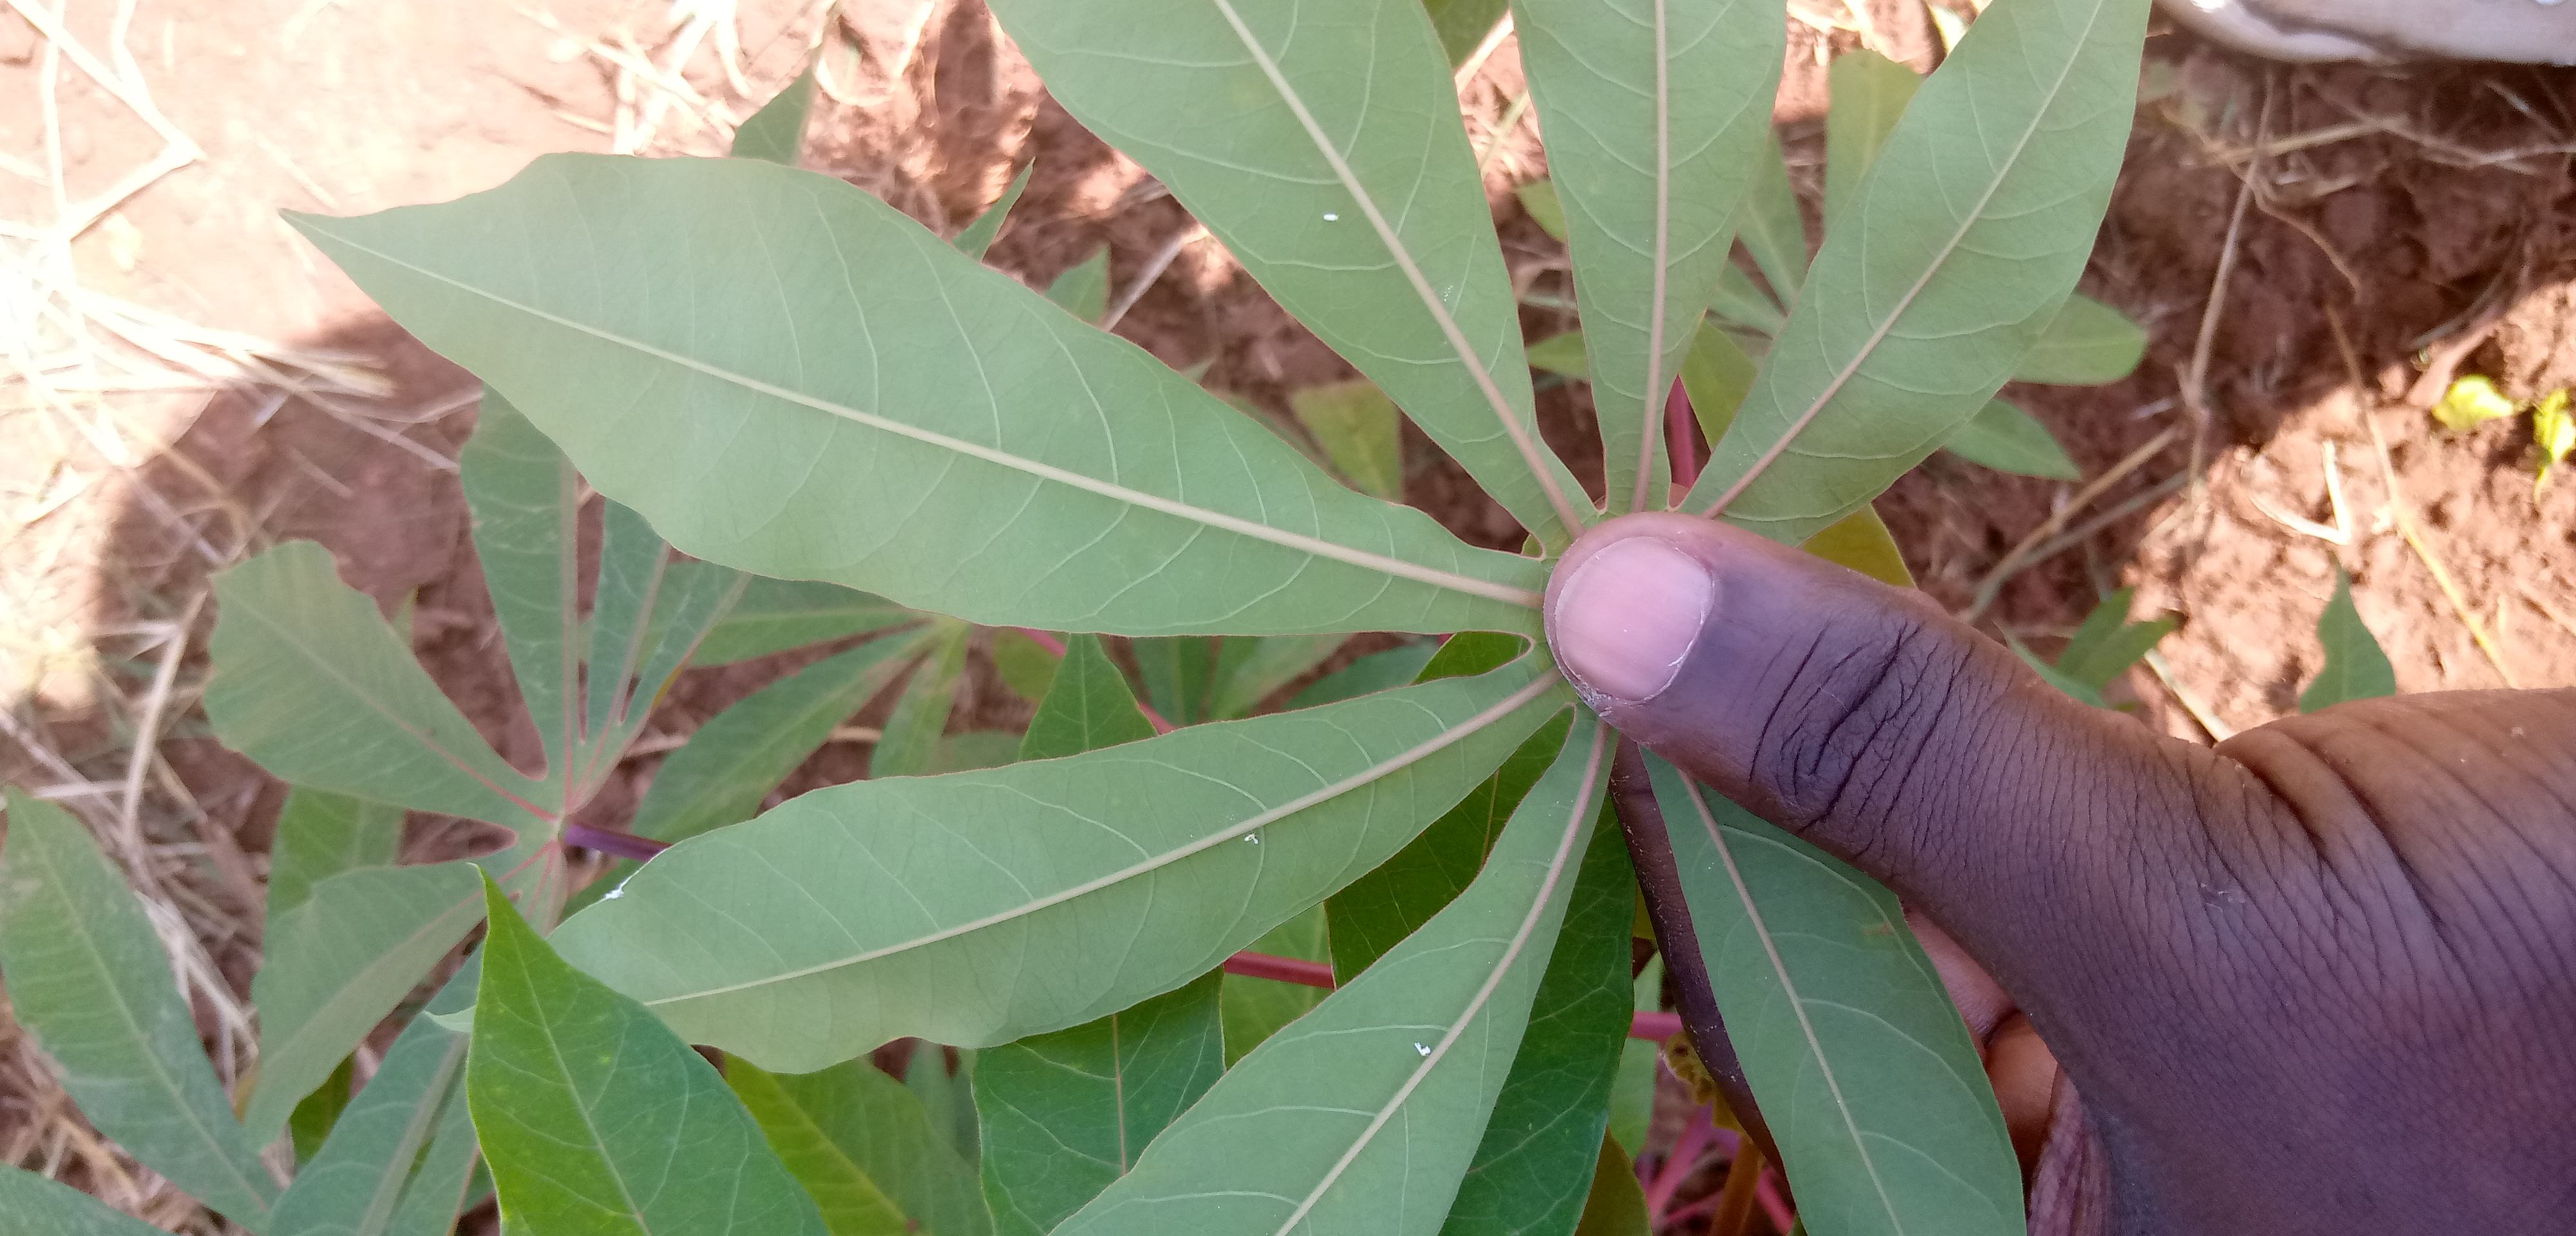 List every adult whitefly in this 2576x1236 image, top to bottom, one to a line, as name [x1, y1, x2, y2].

whitefly [1320, 211, 1341, 225]
whitefly [1243, 830, 1260, 847]
whitefly [1413, 1040, 1434, 1058]